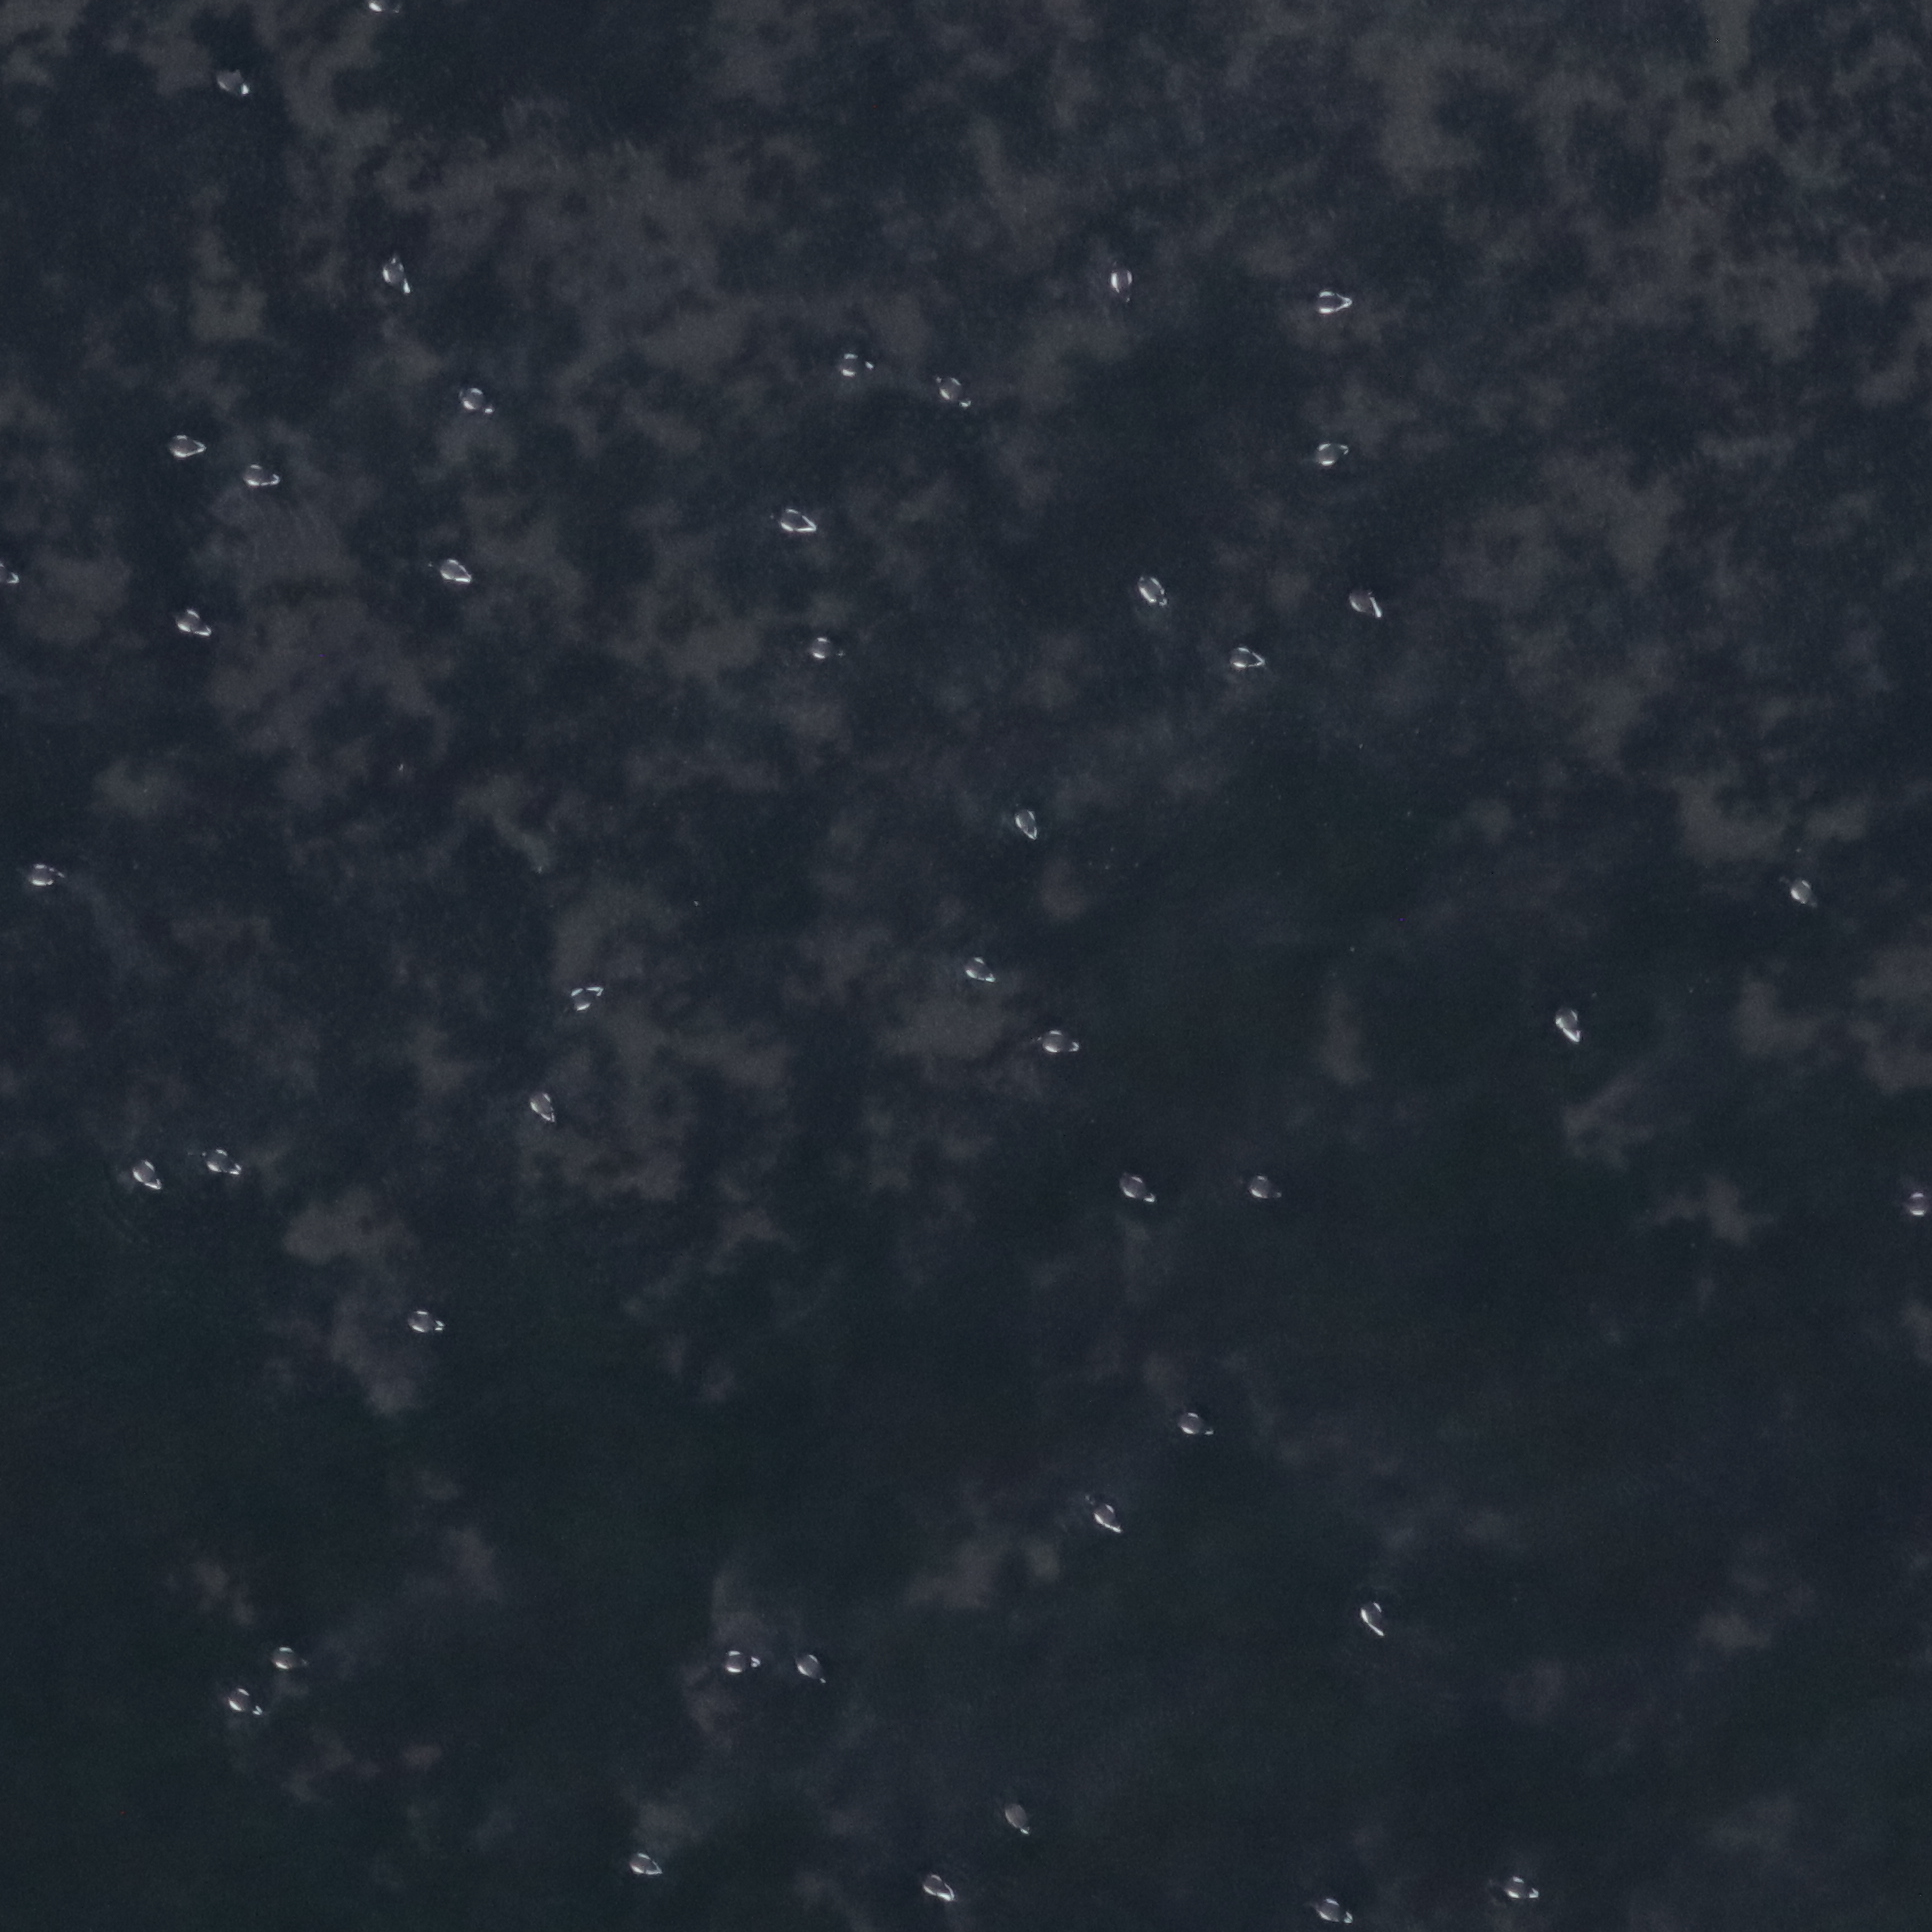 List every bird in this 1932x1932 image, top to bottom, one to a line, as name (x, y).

brant (382, 1)
brant (231, 80)
brant (394, 274)
brant (1122, 282)
brant (1330, 302)
brant (852, 365)
brant (952, 390)
brant (474, 400)
brant (183, 444)
brant (1329, 454)
brant (259, 477)
brant (792, 520)
brant (452, 570)
brant (1150, 589)
brant (1365, 601)
brant (192, 623)
brant (822, 646)
brant (1245, 659)
brant (1026, 820)
brant (40, 875)
brant (1802, 888)
brant (977, 971)
brant (583, 999)
brant (1568, 1021)
brant (1056, 1042)
brant (541, 1105)
brant (219, 1161)
brant (146, 1173)
brant (1135, 1187)
brant (1262, 1188)
brant (1919, 1203)
brant (424, 1322)
brant (1192, 1423)
brant (1106, 1515)
brant (1374, 1616)
brant (287, 1659)
brant (737, 1661)
brant (809, 1667)
brant (240, 1700)
brant (1017, 1817)
brant (645, 1862)
brant (935, 1885)
brant (1517, 1888)
brant (1332, 1911)